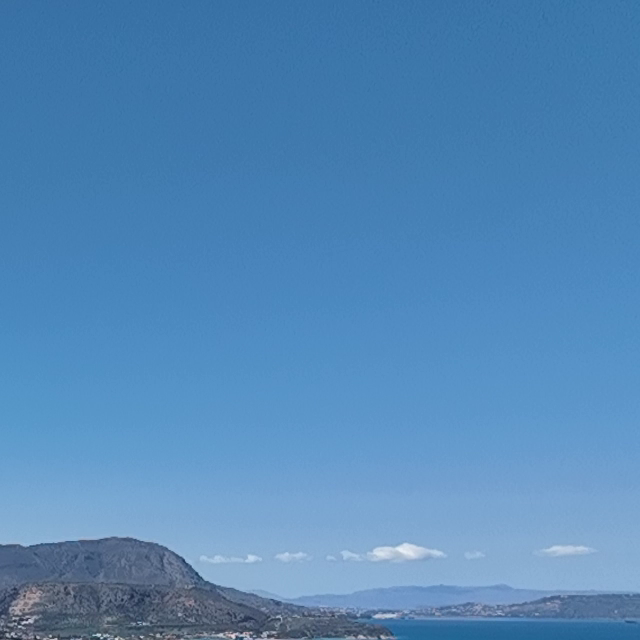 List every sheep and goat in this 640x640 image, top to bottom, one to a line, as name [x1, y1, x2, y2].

None